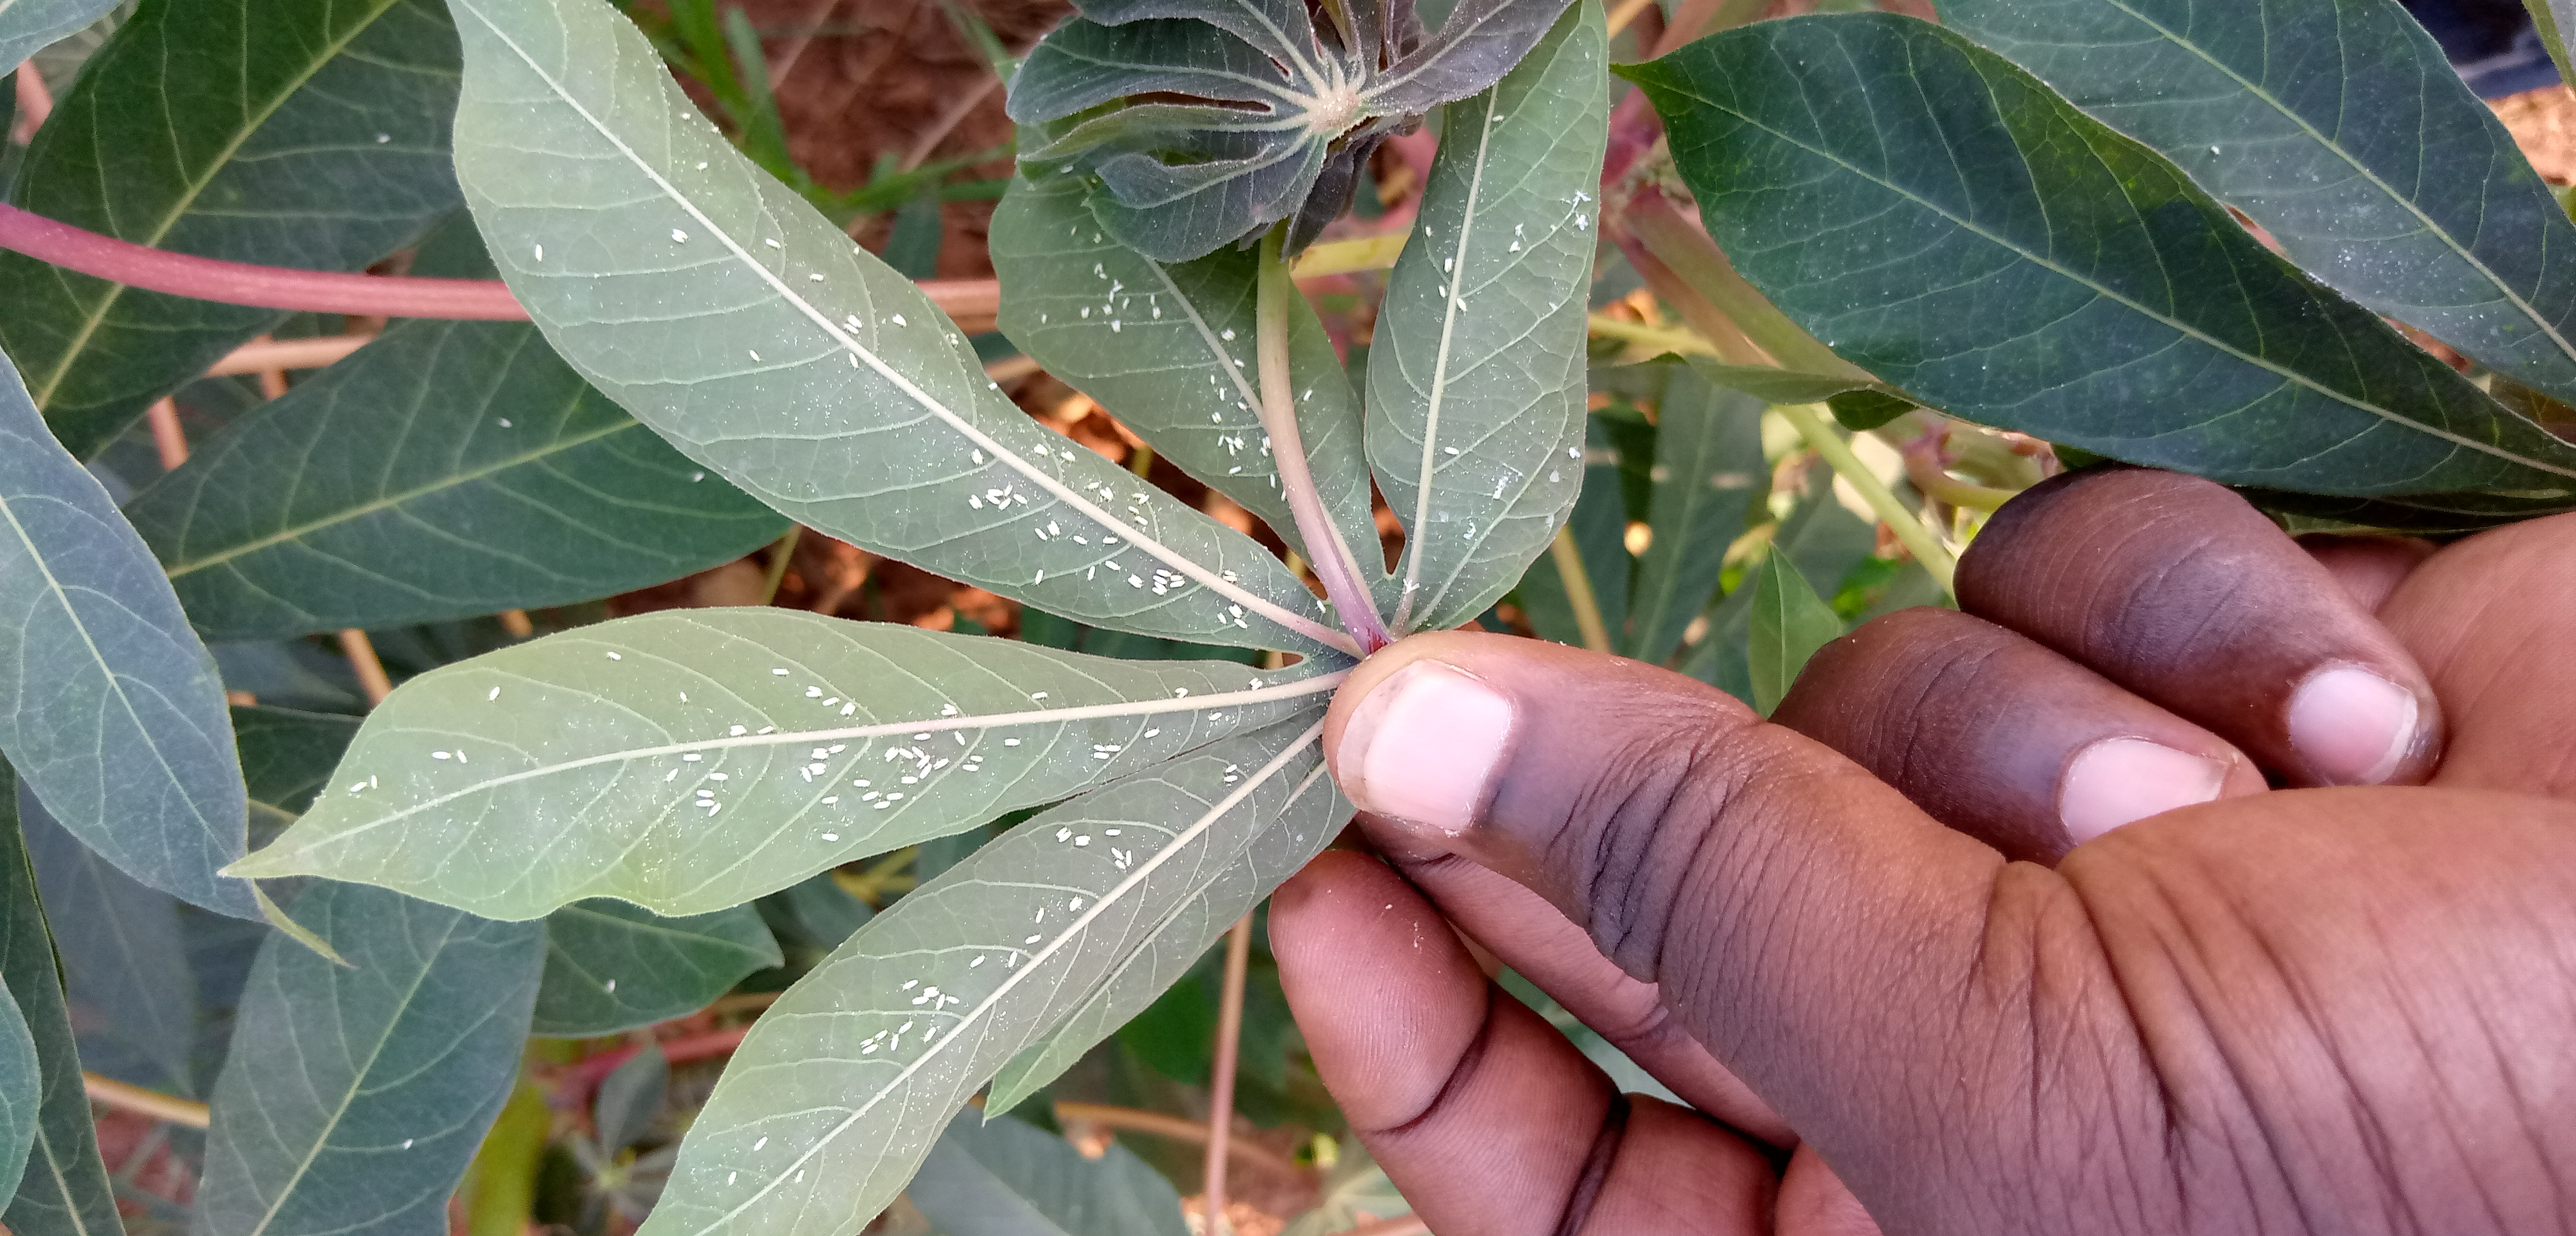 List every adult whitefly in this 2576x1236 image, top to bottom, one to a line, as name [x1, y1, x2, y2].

whitefly [1475, 15, 1483, 24]
whitefly [1309, 26, 1316, 33]
whitefly [1039, 32, 1050, 42]
whitefly [680, 111, 691, 122]
whitefly [1490, 113, 1505, 124]
whitefly [709, 124, 721, 135]
whitefly [375, 133, 393, 145]
whitefly [2209, 142, 2224, 161]
whitefly [694, 160, 710, 174]
whitefly [1059, 164, 1074, 175]
whitefly [1089, 177, 1099, 184]
whitefly [1574, 188, 1593, 204]
whitefly [1573, 213, 1589, 233]
whitefly [1513, 221, 1525, 238]
whitefly [1070, 225, 1078, 237]
whitefly [1423, 225, 1435, 240]
whitefly [672, 227, 690, 239]
whitefly [1095, 232, 1104, 241]
whitefly [671, 232, 686, 243]
whitefly [764, 236, 782, 252]
whitefly [1092, 237, 1099, 244]
whitefly [1509, 240, 1521, 254]
whitefly [533, 241, 545, 265]
whitefly [851, 244, 860, 257]
whitefly [1443, 256, 1454, 274]
whitefly [1092, 261, 1104, 274]
whitefly [808, 271, 826, 283]
whitefly [1097, 272, 1108, 280]
whitefly [1112, 283, 1125, 292]
whitefly [1437, 284, 1447, 298]
whitefly [1107, 289, 1116, 304]
whitefly [1150, 293, 1158, 304]
whitefly [1122, 295, 1132, 311]
whitefly [1456, 297, 1469, 313]
whitefly [1106, 303, 1113, 315]
whitefly [1086, 305, 1091, 320]
whitefly [1101, 305, 1109, 316]
whitefly [1152, 306, 1158, 320]
whitefly [1157, 306, 1162, 319]
whitefly [1080, 307, 1085, 319]
whitefly [890, 312, 907, 328]
whitefly [1039, 312, 1048, 324]
whitefly [846, 314, 864, 329]
whitefly [1115, 319, 1123, 333]
whitefly [1110, 321, 1117, 333]
whitefly [842, 323, 860, 337]
whitefly [1227, 328, 1237, 338]
whitefly [1224, 332, 1235, 341]
whitefly [949, 333, 959, 339]
whitefly [1221, 333, 1231, 341]
whitefly [949, 338, 960, 346]
whitefly [748, 347, 762, 364]
whitefly [848, 351, 859, 370]
whitefly [1233, 358, 1246, 368]
whitefly [1209, 373, 1217, 386]
whitefly [987, 381, 999, 392]
whitefly [1219, 386, 1227, 402]
whitefly [1302, 388, 1311, 405]
whitefly [1236, 398, 1249, 411]
whitefly [1215, 411, 1224, 422]
whitefly [1210, 412, 1218, 424]
whitefly [494, 413, 513, 430]
whitefly [1217, 434, 1226, 449]
whitefly [1224, 435, 1233, 444]
whitefly [1261, 435, 1266, 449]
whitefly [1266, 435, 1273, 450]
whitefly [1033, 442, 1049, 457]
whitefly [1227, 443, 1236, 458]
whitefly [1443, 445, 1460, 456]
whitefly [1568, 446, 1577, 460]
whitefly [1260, 447, 1271, 458]
whitefly [975, 447, 984, 465]
whitefly [1059, 449, 1076, 462]
whitefly [971, 451, 978, 465]
whitefly [1575, 451, 1581, 459]
whitefly [1226, 464, 1243, 477]
whitefly [690, 471, 706, 484]
whitefly [1268, 472, 1277, 489]
whitefly [1086, 480, 1100, 491]
whitefly [1004, 482, 1013, 498]
whitefly [987, 487, 1003, 496]
whitefly [1281, 487, 1287, 503]
whitefly [1011, 492, 1028, 506]
whitefly [1133, 492, 1145, 499]
whitefly [985, 493, 1001, 505]
whitefly [970, 494, 984, 509]
whitefly [1138, 494, 1150, 506]
whitefly [998, 495, 1012, 512]
whitefly [969, 498, 978, 510]
whitefly [1126, 504, 1141, 515]
whitefly [1133, 515, 1148, 527]
whitefly [1050, 519, 1061, 536]
whitefly [1461, 519, 1479, 541]
whitefly [1046, 523, 1056, 538]
whitefly [1033, 526, 1048, 541]
whitefly [1070, 532, 1090, 547]
whitefly [1101, 534, 1120, 547]
whitefly [1104, 557, 1121, 573]
whitefly [1085, 563, 1096, 583]
whitefly [1033, 565, 1044, 586]
whitefly [1155, 565, 1171, 577]
whitefly [1223, 568, 1239, 576]
whitefly [1168, 573, 1184, 581]
whitefly [1220, 574, 1238, 583]
whitefly [1151, 574, 1168, 585]
whitefly [1401, 576, 1421, 595]
whitefly [1168, 581, 1188, 588]
whitefly [1153, 581, 1168, 592]
whitefly [1151, 586, 1165, 596]
whitefly [1314, 597, 1329, 614]
whitefly [1232, 603, 1244, 615]
whitefly [1229, 604, 1241, 619]
whitefly [1216, 611, 1227, 627]
whitefly [1232, 617, 1249, 630]
whitefly [605, 648, 623, 664]
whitefly [770, 667, 790, 676]
whitefly [1249, 677, 1259, 687]
whitefly [1252, 680, 1263, 691]
whitefly [487, 683, 504, 704]
whitefly [807, 684, 822, 691]
whitefly [1174, 686, 1189, 699]
whitefly [1031, 689, 1049, 702]
whitefly [679, 690, 690, 705]
whitefly [804, 691, 823, 698]
whitefly [822, 695, 841, 707]
whitefly [840, 701, 853, 716]
whitefly [943, 702, 957, 709]
whitefly [848, 704, 856, 715]
whitefly [941, 709, 959, 716]
whitefly [1207, 709, 1223, 722]
whitefly [726, 721, 746, 737]
whitefly [757, 724, 774, 736]
whitefly [1143, 726, 1160, 741]
whitefly [952, 729, 966, 747]
whitefly [913, 731, 933, 744]
whitefly [1002, 734, 1022, 749]
whitefly [828, 740, 846, 756]
whitefly [1093, 742, 1106, 753]
whitefly [1106, 742, 1122, 755]
whitefly [911, 745, 925, 758]
whitefly [812, 745, 828, 753]
whitefly [884, 745, 895, 758]
whitefly [898, 745, 914, 760]
whitefly [886, 747, 899, 763]
whitefly [431, 747, 451, 762]
whitefly [455, 749, 469, 765]
whitefly [681, 751, 703, 763]
whitefly [1092, 751, 1110, 762]
whitefly [917, 752, 930, 769]
whitefly [811, 753, 830, 760]
whitefly [934, 754, 950, 774]
whitefly [969, 754, 985, 764]
whitefly [920, 761, 932, 781]
whitefly [807, 762, 827, 770]
whitefly [961, 762, 980, 774]
whitefly [1224, 763, 1238, 774]
whitefly [800, 765, 813, 783]
whitefly [665, 766, 679, 783]
whitefly [812, 769, 826, 776]
whitefly [708, 770, 730, 783]
whitefly [900, 771, 918, 787]
whitefly [370, 772, 378, 789]
whitefly [853, 774, 871, 789]
whitefly [1222, 774, 1241, 784]
whitefly [350, 778, 368, 796]
whitefly [695, 787, 717, 798]
whitefly [862, 790, 879, 804]
whitefly [886, 790, 905, 801]
whitefly [820, 794, 840, 805]
whitefly [695, 798, 714, 807]
whitefly [873, 800, 890, 811]
whitefly [708, 801, 723, 819]
whitefly [1056, 827, 1068, 838]
whitefly [1103, 827, 1123, 838]
whitefly [820, 830, 839, 844]
whitefly [1059, 830, 1073, 845]
whitefly [1073, 834, 1092, 840]
whitefly [1074, 840, 1090, 848]
whitefly [1110, 845, 1125, 861]
whitefly [1125, 848, 1133, 867]
whitefly [1113, 859, 1127, 871]
whitefly [1067, 894, 1084, 912]
whitefly [1032, 905, 1048, 925]
whitefly [1023, 933, 1045, 944]
whitefly [1005, 948, 1021, 969]
whitefly [968, 951, 987, 969]
whitefly [602, 973, 624, 998]
whitefly [902, 976, 919, 993]
whitefly [920, 984, 941, 998]
whitefly [934, 992, 947, 1012]
whitefly [944, 993, 962, 1007]
whitefly [911, 995, 929, 1006]
whitefly [897, 1018, 913, 1035]
whitefly [922, 1024, 938, 1045]
whitefly [875, 1025, 888, 1042]
whitefly [888, 1029, 900, 1053]
whitefly [860, 1035, 874, 1051]
whitefly [862, 1041, 879, 1058]
whitefly [753, 1130, 769, 1154]
whitefly [398, 1132, 418, 1155]
whitefly [794, 1163, 805, 1186]
whitefly [727, 1170, 737, 1187]